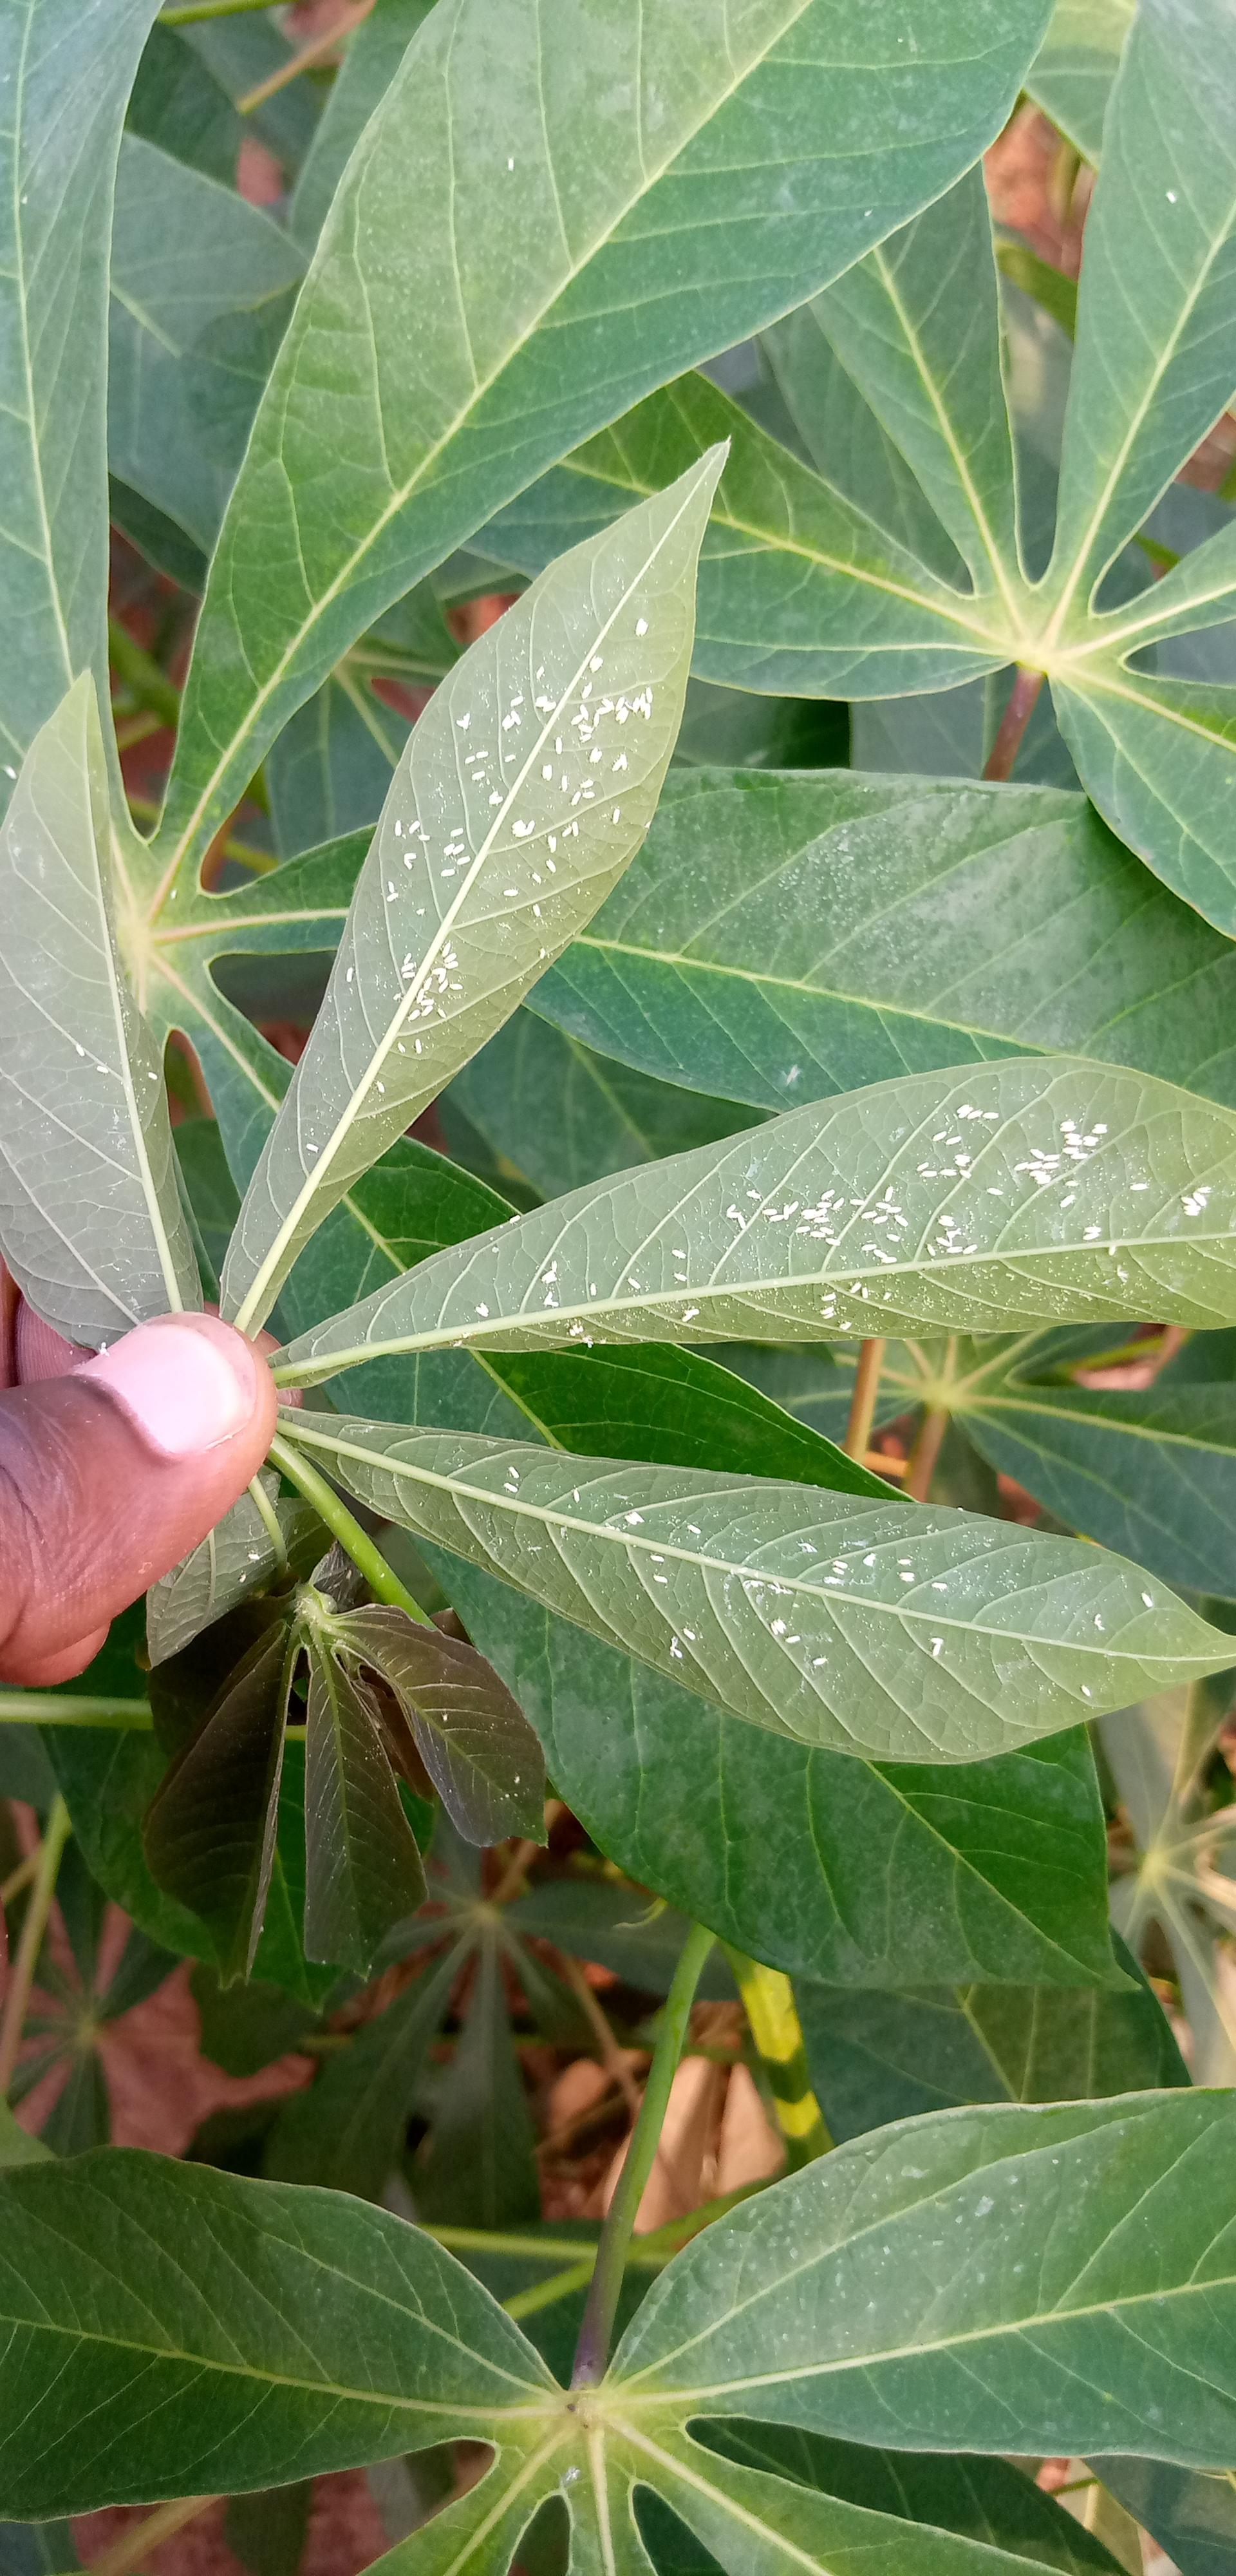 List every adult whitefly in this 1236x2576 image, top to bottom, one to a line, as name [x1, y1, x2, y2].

whitefly [501, 147, 523, 178]
whitefly [1164, 189, 1179, 205]
whitefly [635, 618, 644, 637]
whitefly [641, 621, 650, 636]
whitefly [587, 654, 608, 675]
whitefly [534, 665, 546, 680]
whitefly [581, 681, 593, 701]
whitefly [646, 685, 655, 703]
whitefly [640, 692, 646, 712]
whitefly [510, 694, 525, 708]
whitefly [615, 696, 625, 714]
whitefly [601, 697, 615, 710]
whitefly [633, 697, 640, 713]
whitefly [543, 700, 557, 714]
whitefly [644, 703, 651, 720]
whitefly [579, 703, 591, 721]
whitefly [615, 706, 626, 723]
whitefly [597, 707, 612, 714]
whitefly [453, 710, 472, 731]
whitefly [510, 710, 521, 726]
whitefly [620, 710, 629, 725]
whitefly [594, 712, 600, 728]
whitefly [501, 714, 510, 733]
whitefly [570, 714, 583, 726]
whitefly [578, 724, 594, 734]
whitefly [579, 734, 592, 744]
whitefly [554, 735, 564, 755]
whitefly [476, 749, 489, 761]
whitefly [503, 752, 518, 762]
whitefly [620, 753, 628, 771]
whitefly [464, 755, 476, 764]
whitefly [612, 759, 622, 772]
whitefly [541, 762, 552, 782]
whitefly [2, 764, 18, 781]
whitefly [470, 768, 486, 781]
whitefly [561, 774, 568, 792]
whitefly [578, 777, 595, 789]
whitefly [489, 790, 499, 799]
whitefly [571, 790, 581, 806]
whitefly [581, 791, 597, 799]
whitefly [488, 796, 505, 805]
whitefly [610, 806, 622, 826]
whitefly [394, 818, 403, 837]
whitefly [512, 820, 525, 830]
whitefly [527, 820, 536, 830]
whitefly [571, 820, 579, 837]
whitefly [409, 820, 420, 835]
whitefly [513, 824, 527, 835]
whitefly [562, 826, 572, 838]
whitefly [450, 827, 465, 840]
whitefly [515, 831, 530, 837]
whitefly [416, 833, 432, 843]
whitefly [546, 833, 558, 853]
whitefly [444, 843, 454, 853]
whitefly [453, 843, 466, 857]
whitefly [402, 851, 417, 859]
whitefly [456, 856, 473, 866]
whitefly [404, 858, 414, 871]
whitefly [544, 859, 557, 874]
whitefly [439, 868, 457, 878]
whitefly [529, 871, 542, 885]
whitefly [386, 878, 395, 894]
whitefly [500, 887, 520, 899]
whitefly [387, 891, 400, 904]
whitefly [530, 901, 541, 918]
whitefly [415, 907, 426, 916]
whitefly [440, 942, 451, 958]
whitefly [538, 947, 546, 961]
whitefly [402, 951, 412, 965]
whitefly [444, 952, 456, 963]
whitefly [444, 961, 460, 969]
whitefly [400, 961, 415, 973]
whitefly [345, 965, 355, 985]
whitefly [431, 967, 442, 975]
whitefly [438, 969, 447, 983]
whitefly [402, 971, 417, 981]
whitefly [422, 976, 433, 990]
whitefly [438, 979, 449, 994]
whitefly [449, 982, 464, 990]
whitefly [416, 987, 425, 1005]
whitefly [392, 991, 402, 1003]
whitefly [420, 998, 435, 1006]
whitefly [422, 1005, 433, 1017]
whitefly [436, 1007, 447, 1020]
whitefly [407, 1009, 421, 1023]
whitefly [414, 1036, 423, 1056]
whitefly [395, 1041, 407, 1055]
whitefly [75, 1042, 87, 1058]
whitefly [94, 1064, 110, 1075]
whitefly [146, 1070, 160, 1082]
whitefly [375, 1078, 388, 1095]
whitefly [957, 1104, 970, 1114]
whitefly [959, 1106, 973, 1120]
whitefly [968, 1109, 984, 1121]
whitefly [982, 1112, 1001, 1120]
whitefly [1058, 1119, 1075, 1126]
whitefly [1092, 1122, 1109, 1129]
whitefly [1058, 1126, 1076, 1132]
whitefly [1091, 1128, 1109, 1135]
whitefly [932, 1130, 947, 1142]
whitefly [1063, 1133, 1080, 1139]
whitefly [1083, 1135, 1101, 1141]
whitefly [945, 1135, 962, 1148]
whitefly [1065, 1139, 1083, 1146]
whitefly [304, 1141, 319, 1154]
whitefly [1083, 1141, 1098, 1148]
whitefly [1061, 1146, 1081, 1153]
whitefly [1030, 1148, 1044, 1160]
whitefly [1070, 1152, 1089, 1160]
whitefly [1044, 1154, 1061, 1162]
whitefly [1028, 1160, 1043, 1172]
whitefly [916, 1161, 930, 1172]
whitefly [1042, 1161, 1059, 1169]
whitefly [1013, 1162, 1028, 1172]
whitefly [938, 1167, 958, 1177]
whitefly [958, 1168, 973, 1180]
whitefly [1029, 1170, 1047, 1176]
whitefly [919, 1170, 939, 1178]
whitefly [1035, 1175, 1053, 1180]
whitefly [1036, 1178, 1052, 1185]
whitefly [1064, 1180, 1080, 1188]
whitefly [1129, 1182, 1148, 1191]
whitefly [884, 1185, 894, 1202]
whitefly [1196, 1186, 1213, 1194]
whitefly [983, 1187, 1005, 1197]
whitefly [744, 1189, 762, 1200]
whitefly [821, 1189, 836, 1202]
whitefly [1192, 1191, 1208, 1207]
whitefly [1058, 1193, 1076, 1209]
whitefly [1180, 1195, 1197, 1206]
whitefly [833, 1197, 845, 1212]
whitefly [848, 1198, 866, 1207]
whitefly [789, 1200, 800, 1213]
whitefly [817, 1201, 834, 1208]
whitefly [874, 1201, 892, 1209]
whitefly [726, 1203, 736, 1212]
whitefly [783, 1204, 789, 1222]
whitefly [1183, 1204, 1203, 1211]
whitefly [886, 1206, 902, 1214]
whitefly [762, 1207, 778, 1217]
whitefly [801, 1208, 816, 1215]
whitefly [816, 1208, 829, 1219]
whitefly [1183, 1210, 1200, 1217]
whitefly [726, 1211, 742, 1218]
whitefly [861, 1211, 877, 1220]
whitefly [509, 1213, 521, 1225]
whitefly [894, 1213, 910, 1227]
whitefly [769, 1214, 785, 1222]
whitefly [803, 1214, 815, 1220]
whitefly [940, 1214, 953, 1221]
whitefly [737, 1215, 747, 1231]
whitefly [873, 1215, 888, 1226]
whitefly [814, 1217, 830, 1224]
whitefly [937, 1218, 955, 1228]
whitefly [793, 1224, 811, 1233]
whitefly [820, 1225, 836, 1236]
whitefly [1083, 1226, 1102, 1233]
whitefly [945, 1229, 966, 1238]
whitefly [810, 1231, 827, 1239]
whitefly [1082, 1231, 1100, 1242]
whitefly [885, 1233, 901, 1243]
whitefly [935, 1236, 951, 1247]
whitefly [825, 1237, 842, 1247]
whitefly [926, 1242, 937, 1258]
whitefly [1107, 1243, 1118, 1256]
whitefly [861, 1244, 877, 1252]
whitefly [964, 1244, 979, 1255]
whitefly [946, 1246, 964, 1254]
whitefly [670, 1249, 689, 1261]
whitefly [873, 1249, 888, 1258]
whitefly [881, 1256, 898, 1264]
whitefly [550, 1258, 559, 1272]
whitefly [1116, 1263, 1130, 1285]
whitefly [541, 1271, 555, 1282]
whitefly [673, 1271, 688, 1283]
whitefly [547, 1276, 558, 1284]
whitefly [627, 1276, 641, 1291]
whitefly [850, 1281, 863, 1294]
whitefly [589, 1282, 598, 1297]
whitefly [861, 1285, 869, 1300]
whitefly [818, 1290, 838, 1302]
whitefly [881, 1290, 892, 1302]
whitefly [544, 1291, 552, 1306]
whitefly [547, 1301, 560, 1307]
whitefly [479, 1302, 490, 1312]
whitefly [819, 1305, 835, 1316]
whitefly [474, 1306, 489, 1318]
whitefly [683, 1307, 700, 1314]
whitefly [823, 1312, 835, 1321]
whitefly [681, 1314, 693, 1323]
whitefly [836, 1319, 852, 1331]
whitefly [572, 1323, 580, 1334]
whitefly [578, 1325, 585, 1333]
whitefly [568, 1329, 576, 1338]
whitefly [461, 1331, 471, 1340]
whitefly [579, 1335, 595, 1350]
whitefly [596, 1336, 608, 1345]
whitefly [451, 1338, 462, 1349]
whitefly [95, 1340, 111, 1358]
whitefly [507, 1463, 520, 1480]
whitefly [502, 1481, 518, 1494]
whitefly [570, 1487, 582, 1504]
whitefly [631, 1511, 645, 1524]
whitefly [623, 1514, 637, 1526]
whitefly [684, 1522, 702, 1535]
whitefly [796, 1540, 818, 1554]
whitefly [862, 1551, 876, 1568]
whitefly [246, 1552, 261, 1561]
whitefly [650, 1553, 666, 1564]
whitefly [897, 1557, 913, 1567]
whitefly [831, 1560, 848, 1569]
whitefly [832, 1566, 845, 1577]
whitefly [344, 1569, 353, 1580]
whitefly [899, 1571, 915, 1578]
whitefly [238, 1572, 247, 1584]
whitefly [653, 1574, 669, 1584]
whitefly [900, 1576, 917, 1583]
whitefly [742, 1577, 765, 1589]
whitefly [767, 1579, 789, 1595]
whitefly [931, 1581, 948, 1590]
whitefly [1141, 1591, 1156, 1609]
whitefly [1091, 1608, 1109, 1632]
whitefly [778, 1618, 787, 1629]
whitefly [773, 1619, 785, 1636]
whitefly [770, 1622, 779, 1635]
whitefly [682, 1627, 698, 1642]
whitefly [783, 1633, 803, 1645]
whitefly [669, 1634, 685, 1660]
whitefly [929, 1636, 944, 1643]
whitefly [932, 1643, 942, 1658]
whitefly [810, 1656, 829, 1665]
whitefly [1080, 1683, 1092, 1698]
whitefly [440, 1712, 450, 1723]
whitefly [512, 1774, 521, 1786]